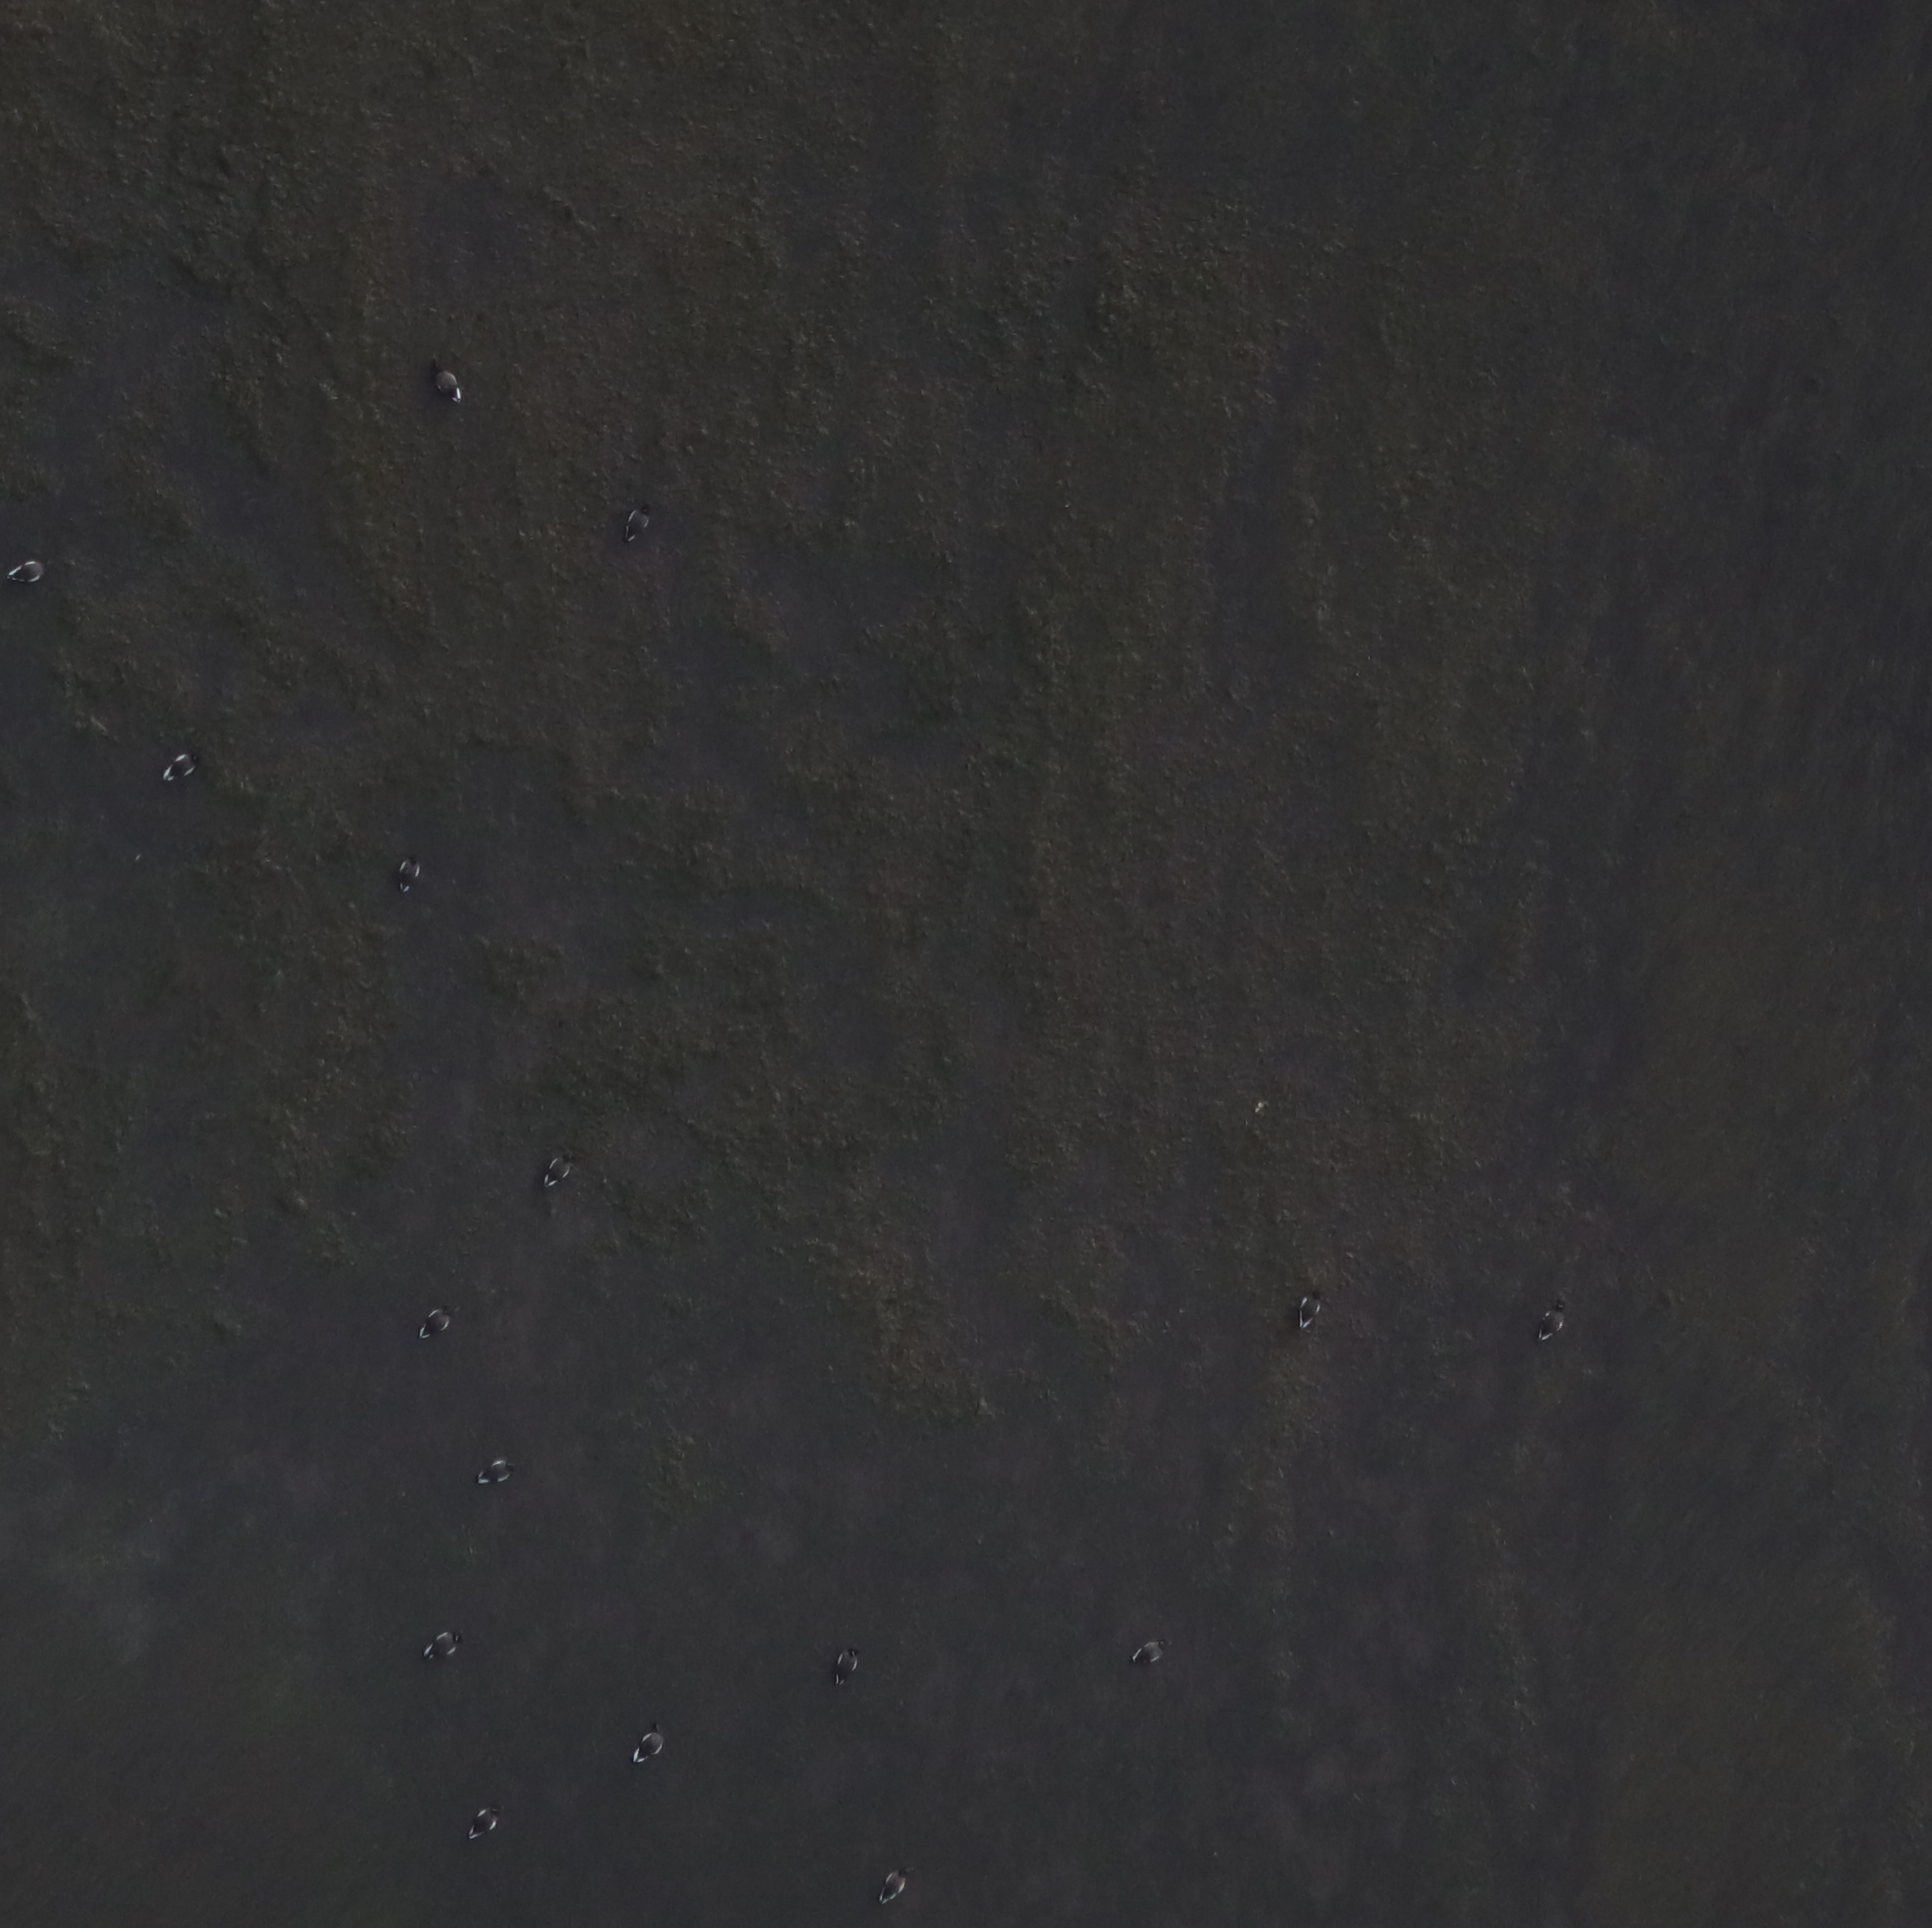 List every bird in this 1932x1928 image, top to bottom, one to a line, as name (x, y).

brant (448, 380)
brant (638, 521)
brant (30, 572)
brant (179, 768)
brant (409, 873)
brant (559, 1168)
brant (1311, 1310)
brant (1554, 1320)
brant (436, 1321)
brant (499, 1471)
brant (442, 1644)
brant (1150, 1652)
brant (846, 1665)
brant (648, 1742)
brant (481, 1824)
brant (891, 1886)